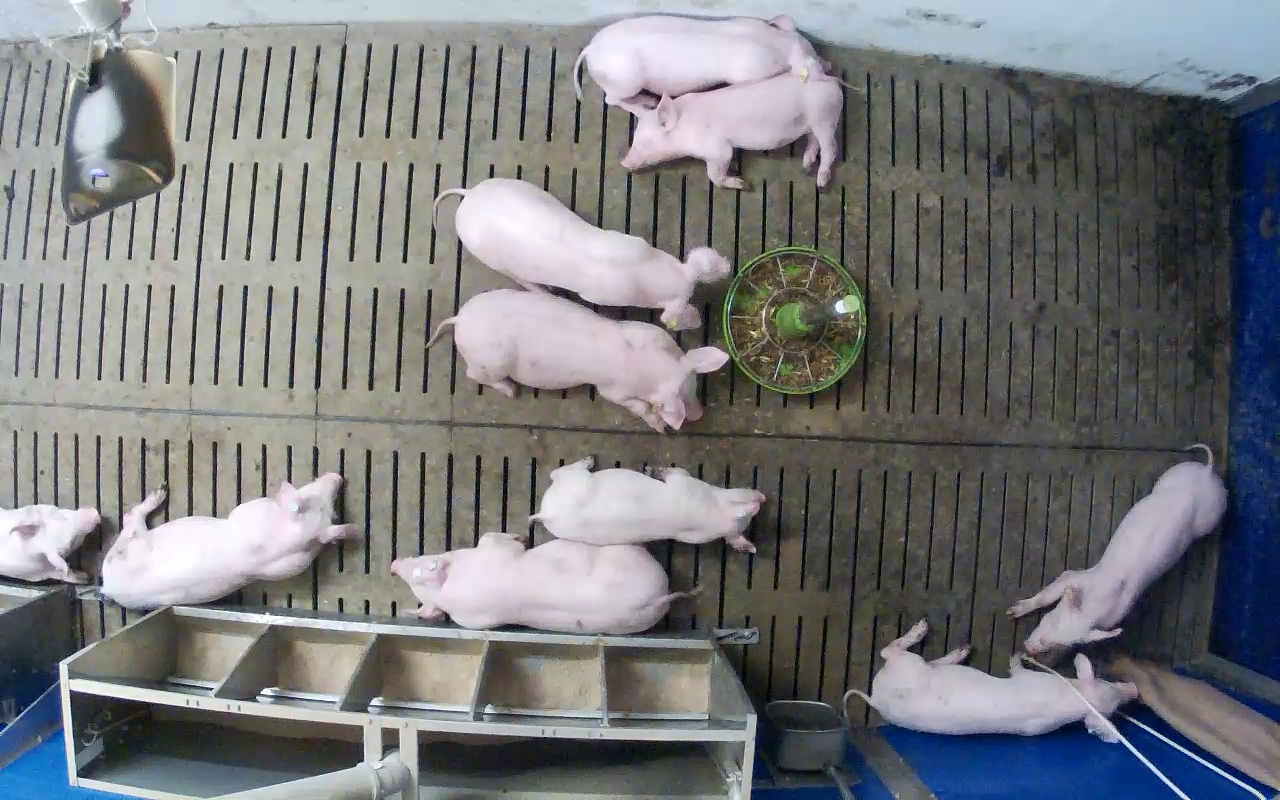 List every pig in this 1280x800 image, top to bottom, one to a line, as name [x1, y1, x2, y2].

pig [573, 14, 834, 108]
pig [619, 67, 861, 190]
pig [432, 177, 730, 332]
pig [427, 290, 730, 435]
pig [1005, 444, 1228, 654]
pig [525, 456, 768, 556]
pig [99, 470, 363, 614]
pig [0, 503, 103, 584]
pig [391, 531, 703, 635]
pig [845, 615, 1136, 744]